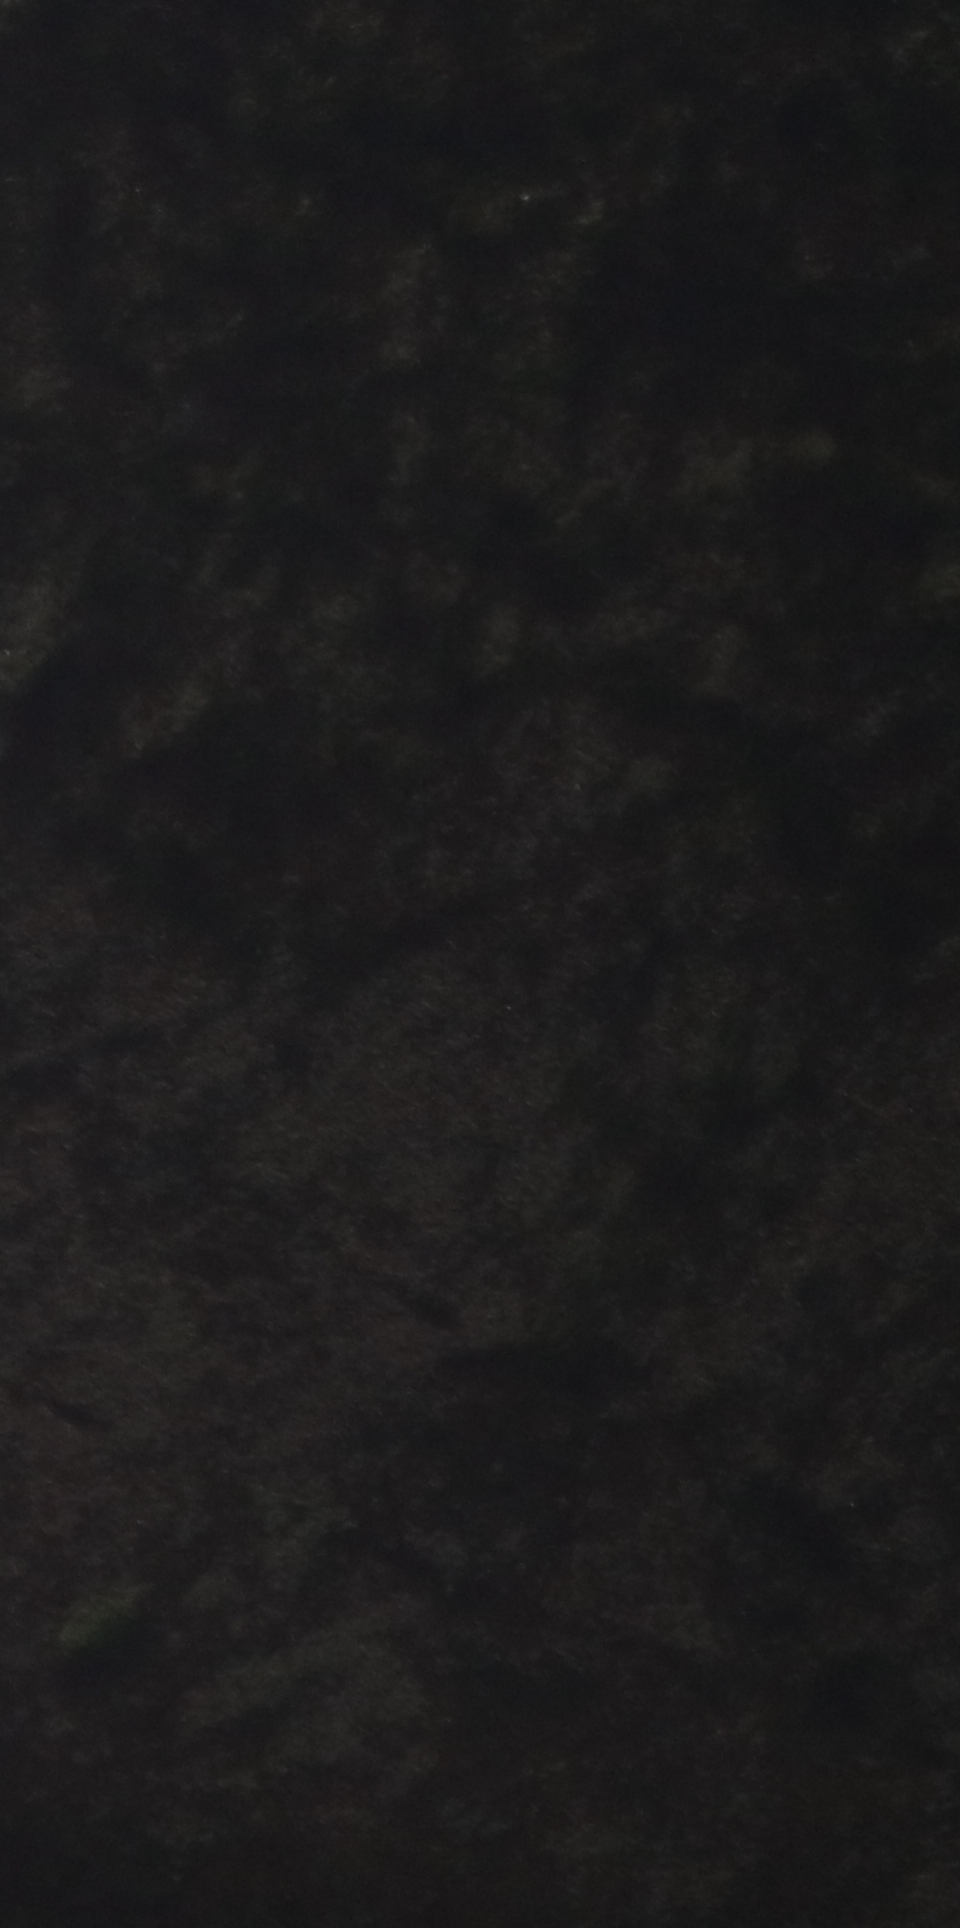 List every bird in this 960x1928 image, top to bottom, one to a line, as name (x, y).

None